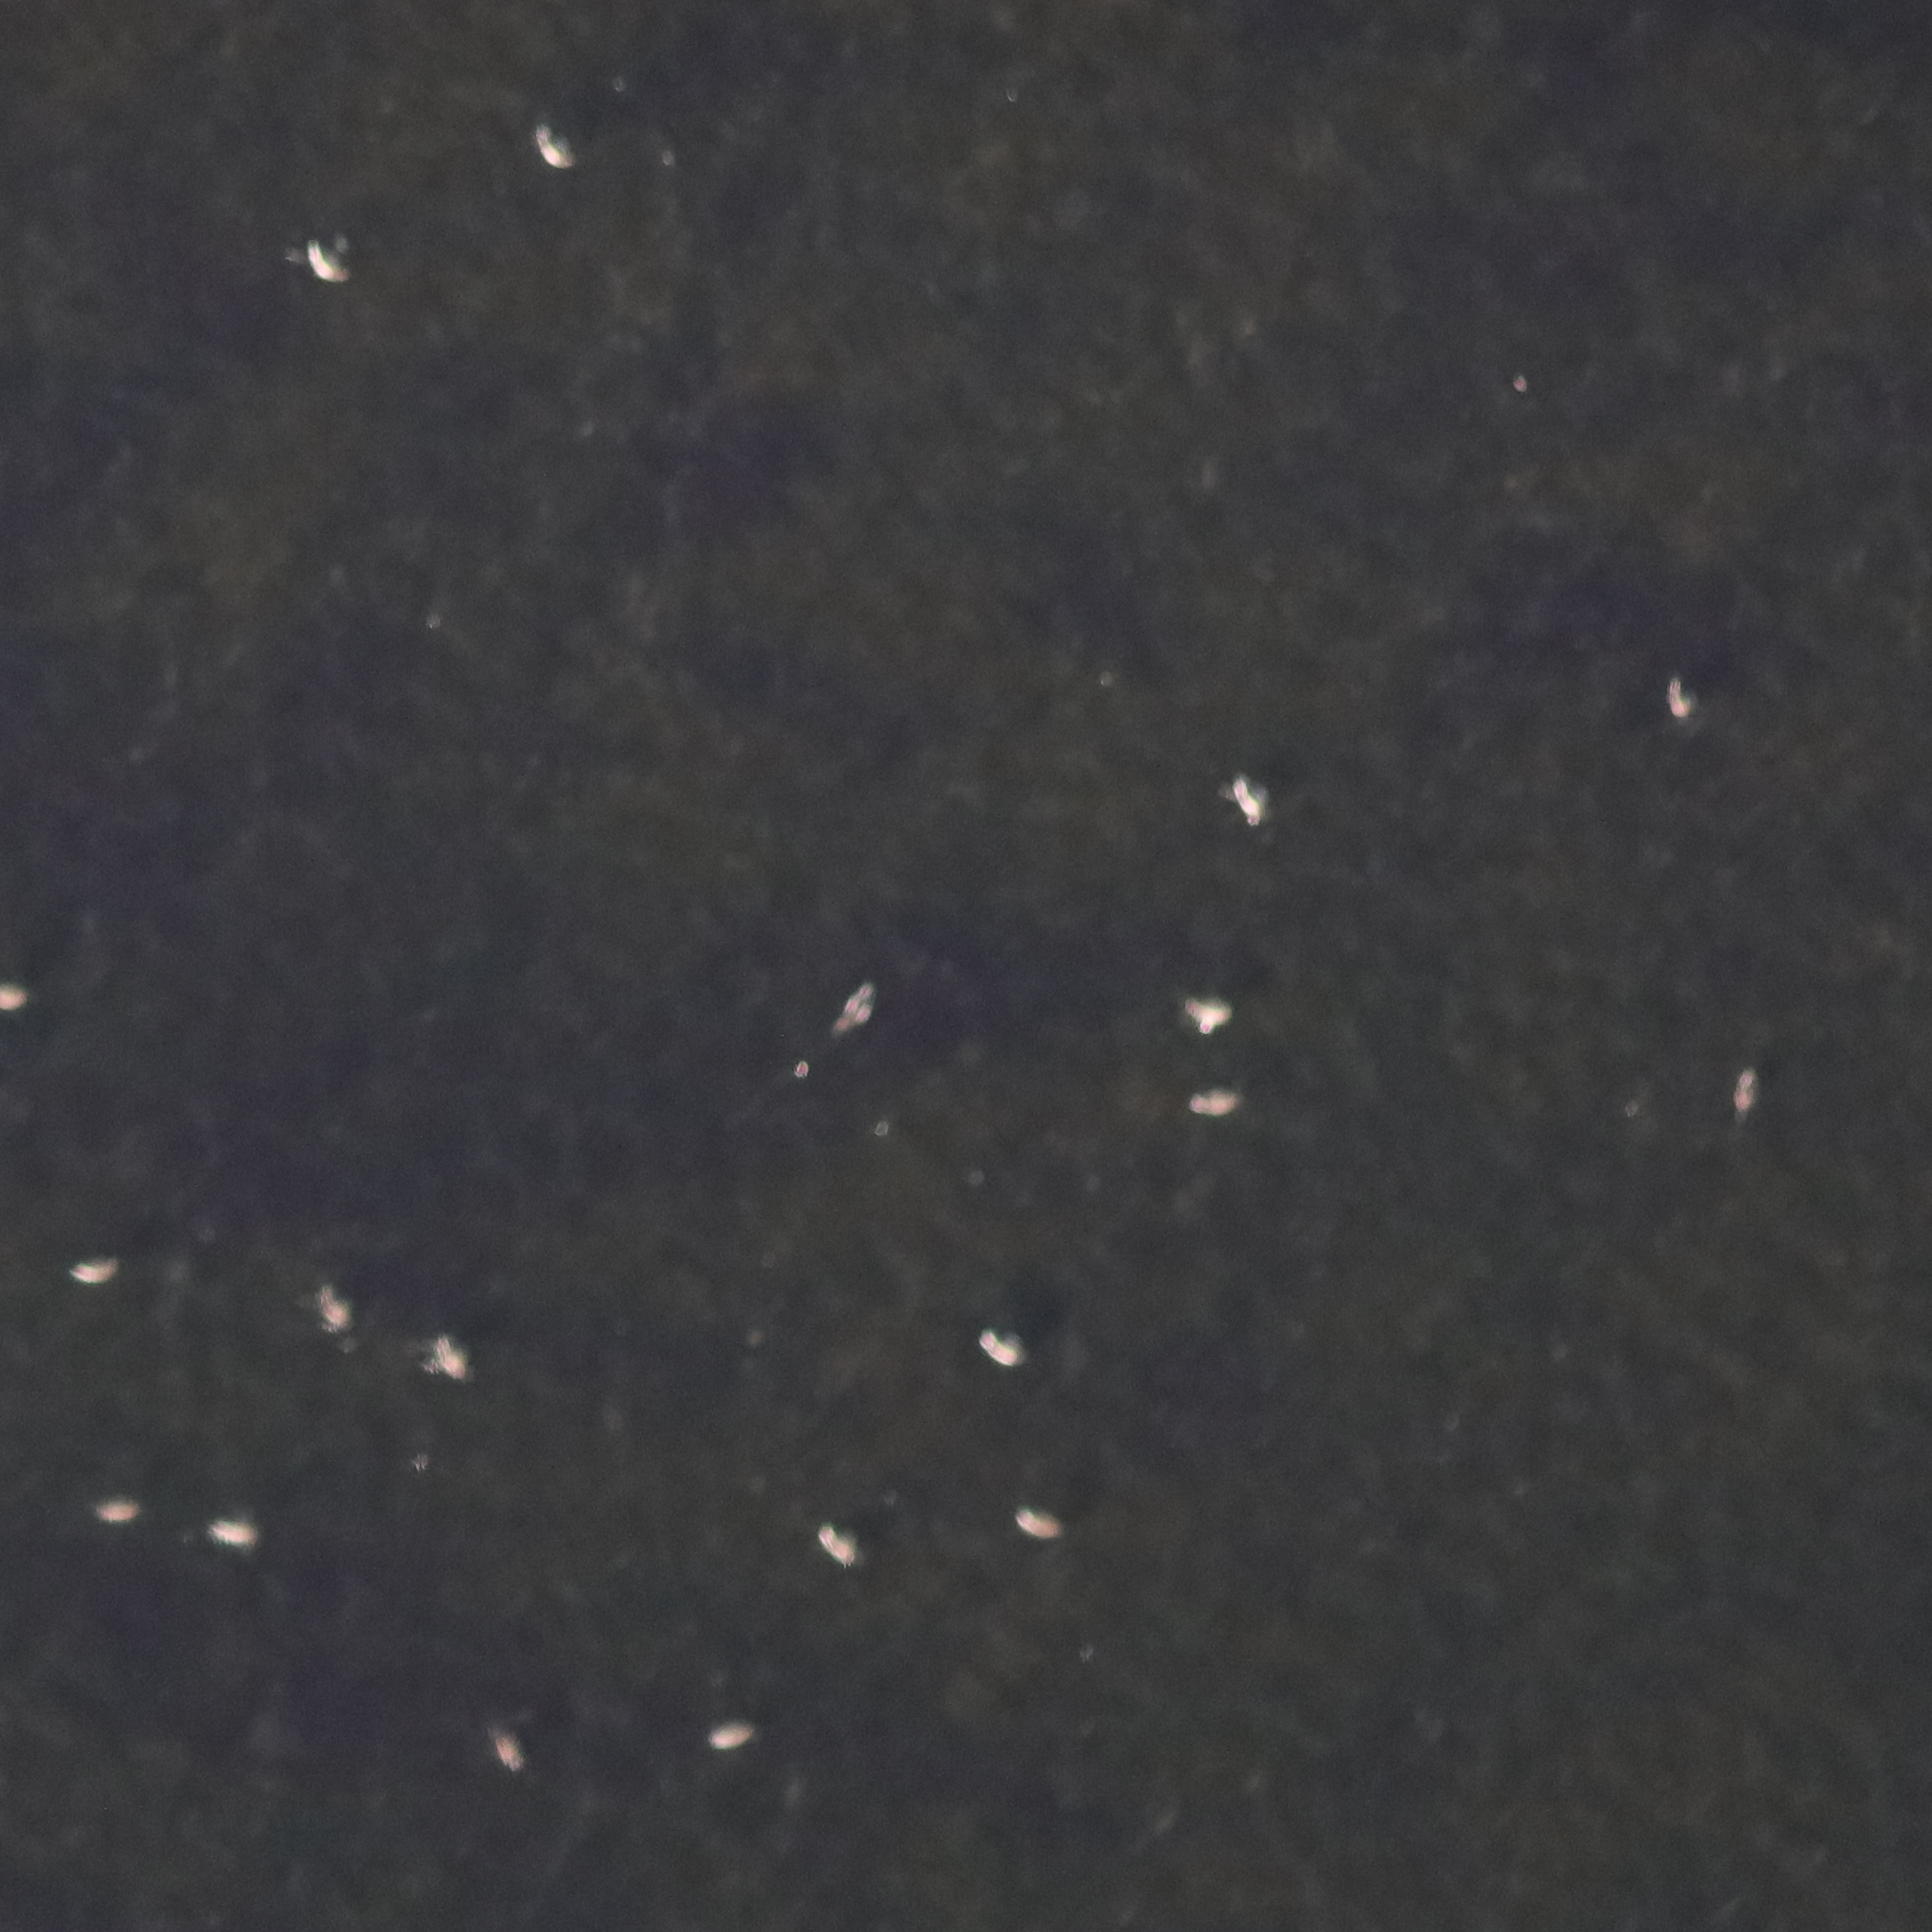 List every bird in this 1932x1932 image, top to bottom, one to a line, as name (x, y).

other bird (555, 153)
other bird (331, 262)
other bird (1681, 701)
other bird (1250, 802)
other bird (4, 992)
other bird (857, 1010)
other bird (1211, 1020)
other bird (1742, 1094)
other bird (1216, 1098)
other bird (103, 1271)
other bird (344, 1316)
other bird (1007, 1339)
other bird (453, 1355)
other bird (109, 1509)
other bird (1043, 1524)
other bird (235, 1533)
other bird (838, 1546)
other bird (723, 1741)
other bird (507, 1754)